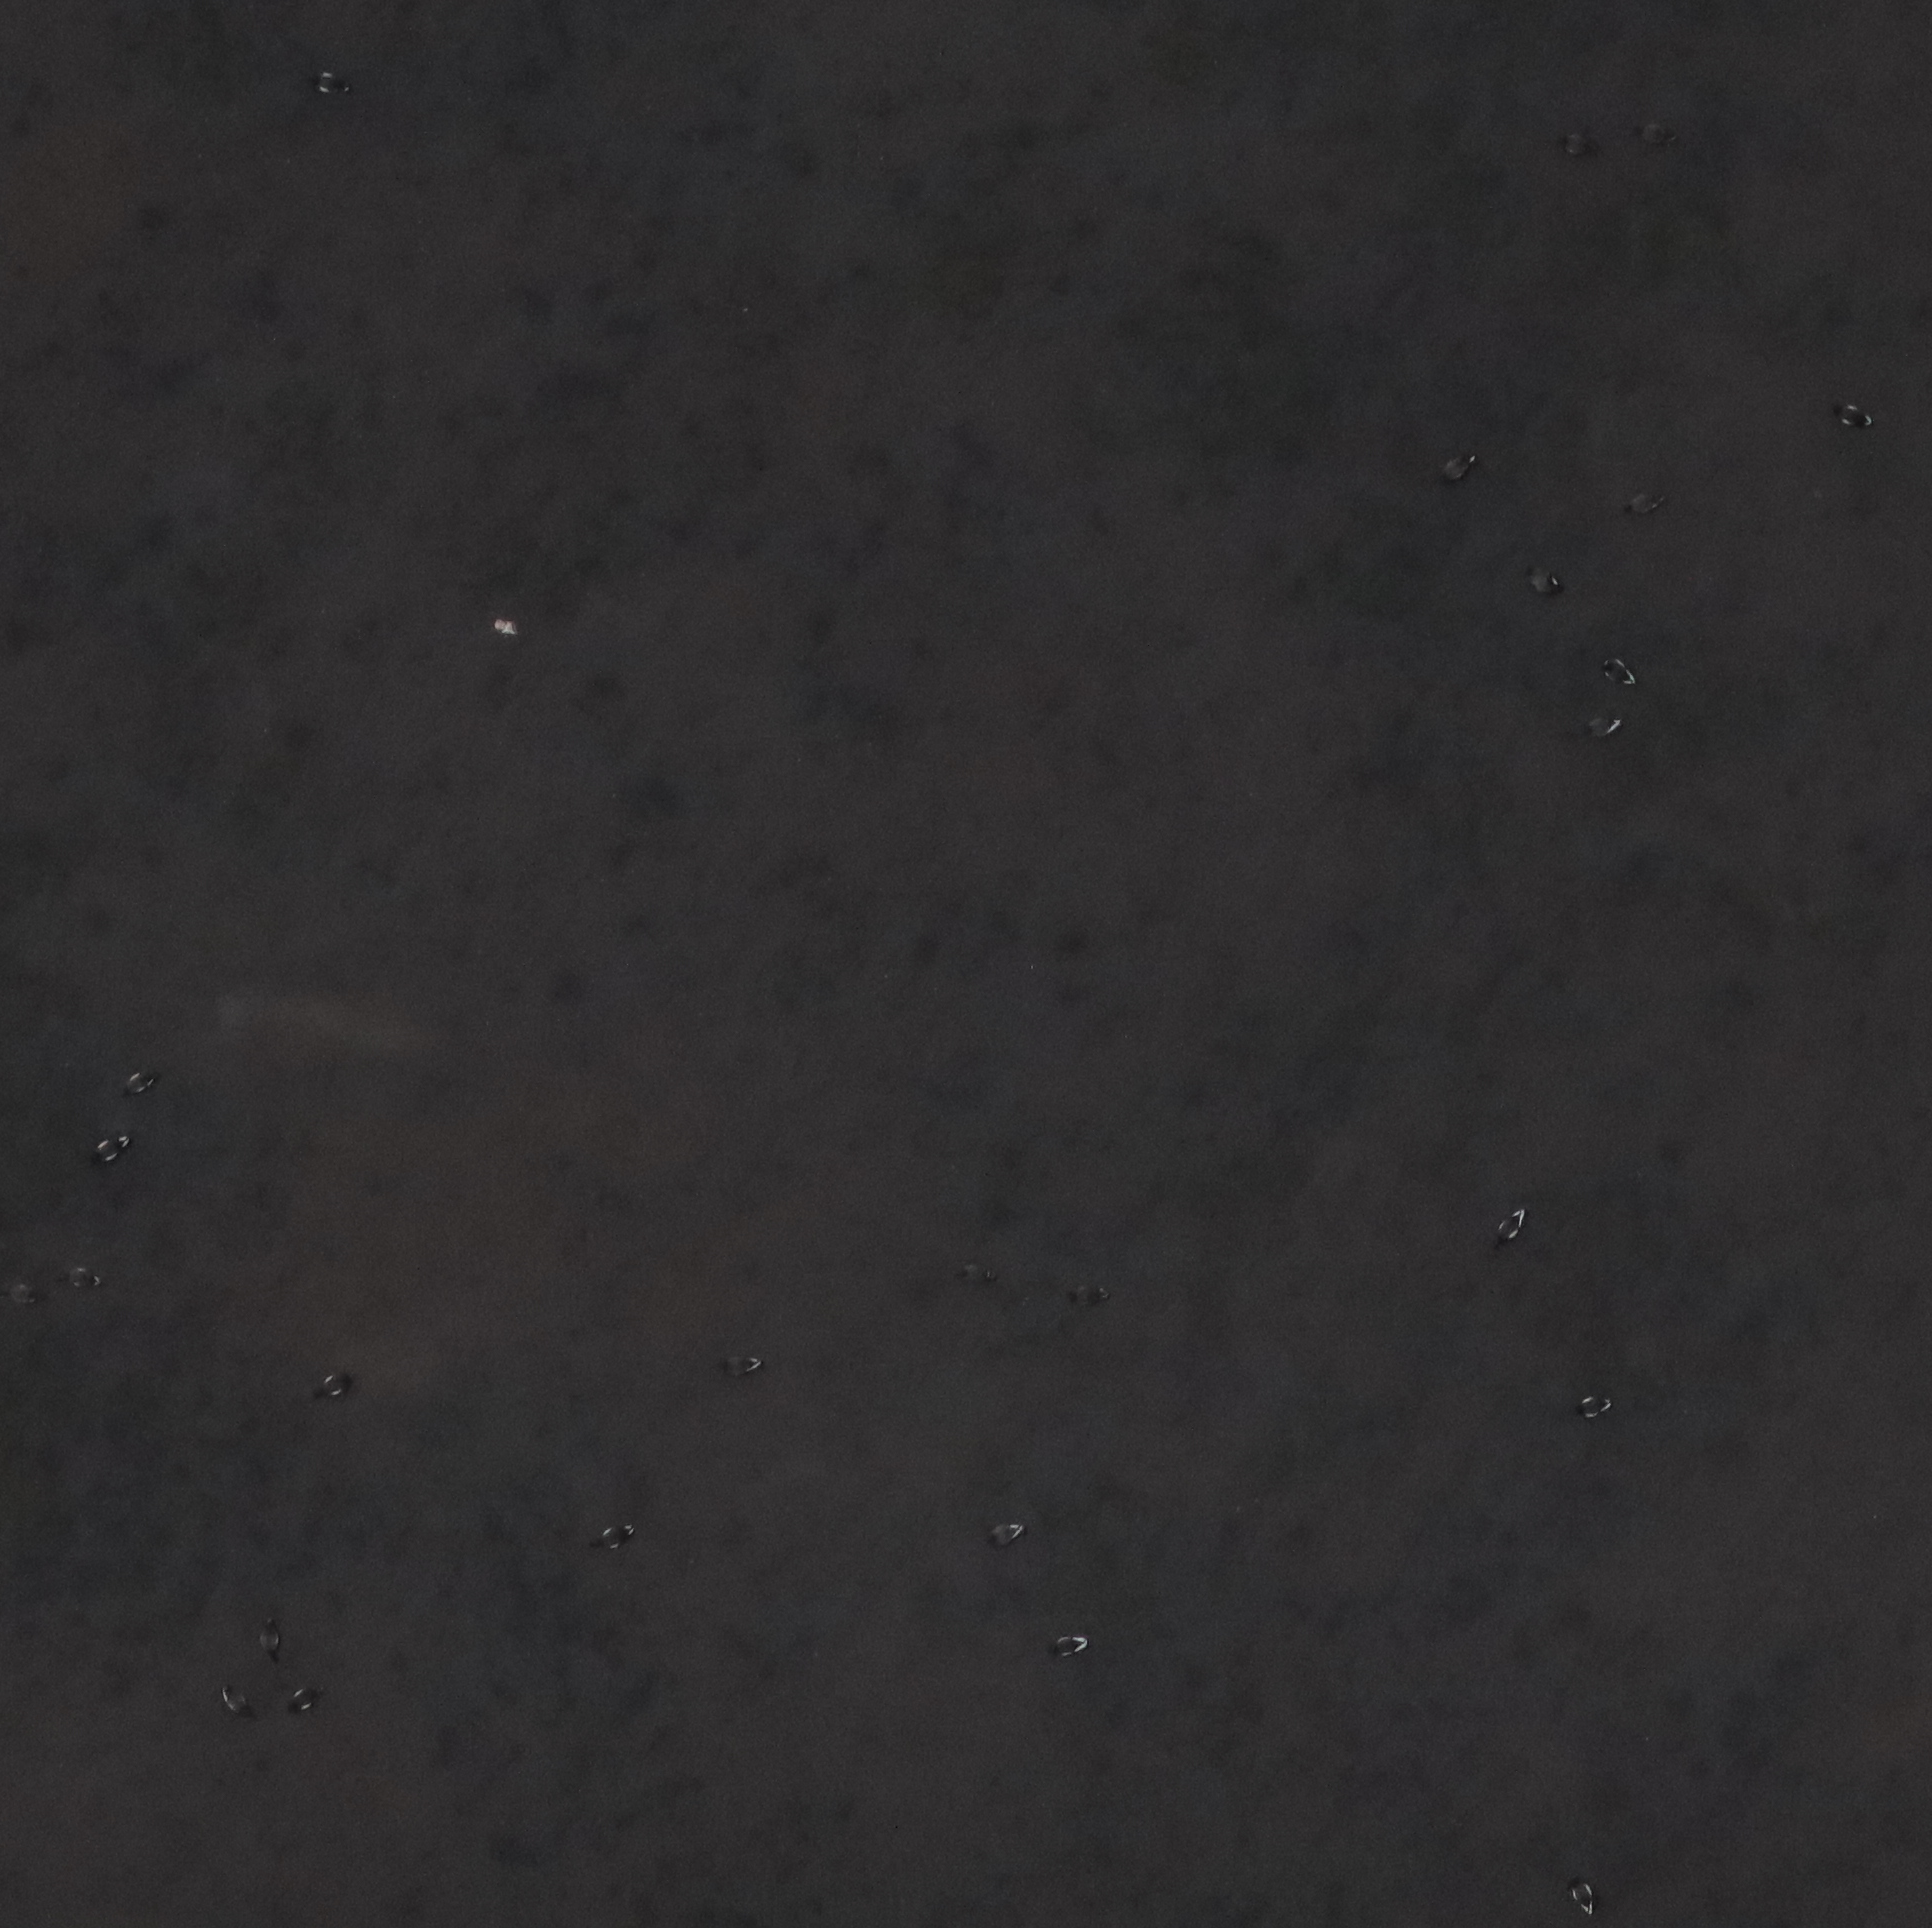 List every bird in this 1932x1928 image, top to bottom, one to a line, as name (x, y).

brant (331, 83)
brant (1663, 129)
brant (1576, 146)
brant (1854, 417)
brant (1461, 467)
brant (1641, 501)
brant (1537, 581)
brant (1620, 671)
brant (1604, 729)
brant (138, 1083)
brant (112, 1152)
brant (1512, 1226)
brant (974, 1272)
brant (80, 1278)
brant (26, 1292)
brant (1084, 1296)
brant (739, 1363)
brant (332, 1387)
brant (1595, 1406)
brant (1005, 1535)
brant (616, 1537)
brant (268, 1640)
brant (1071, 1648)
brant (238, 1699)
brant (300, 1703)
brant (1584, 1891)